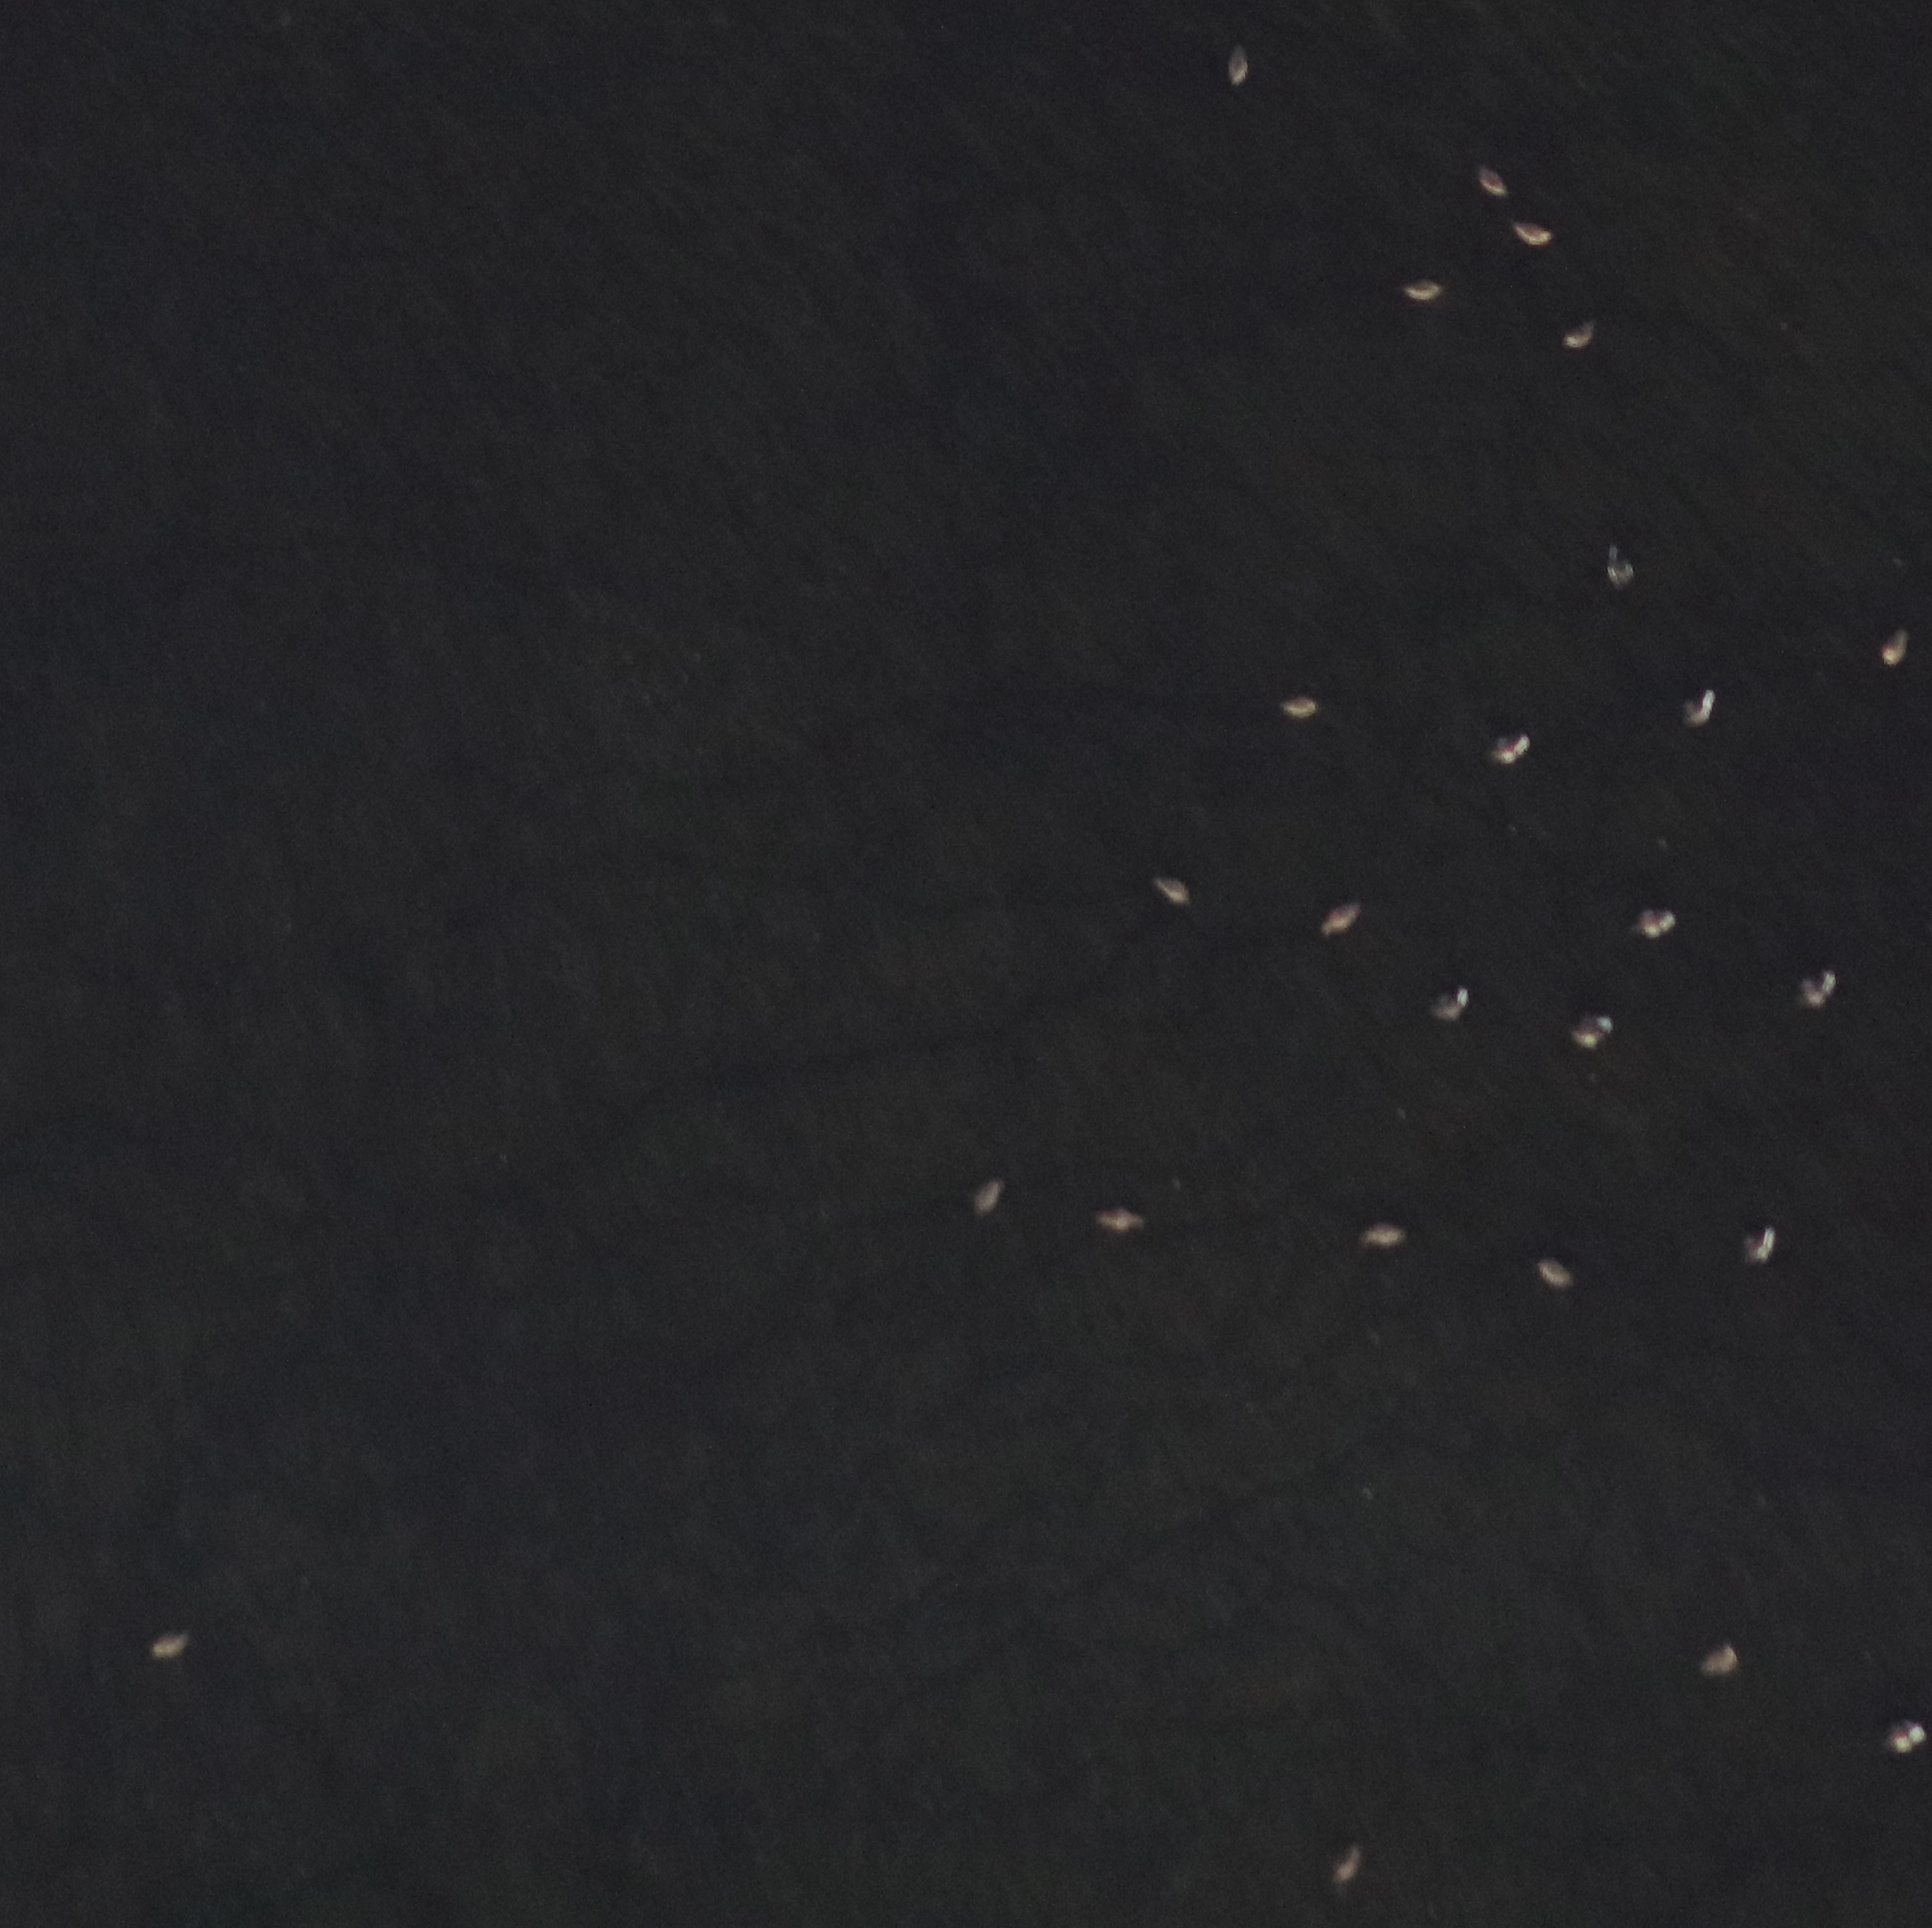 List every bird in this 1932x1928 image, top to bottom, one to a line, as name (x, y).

other bird (1237, 68)
other bird (1494, 177)
other bird (1538, 224)
other bird (1429, 287)
other bird (1585, 331)
brant (1619, 569)
other bird (1891, 645)
other bird (1300, 704)
brant (1699, 705)
brant (1506, 742)
other bird (1173, 884)
other bird (1343, 925)
brant (1650, 926)
brant (1819, 985)
brant (1450, 1003)
brant (1590, 1030)
other bird (987, 1194)
other bird (1116, 1222)
brant (1766, 1232)
other bird (1382, 1238)
other bird (1556, 1272)
other bird (169, 1643)
other bird (1712, 1664)
brant (1909, 1736)
other bird (1346, 1862)